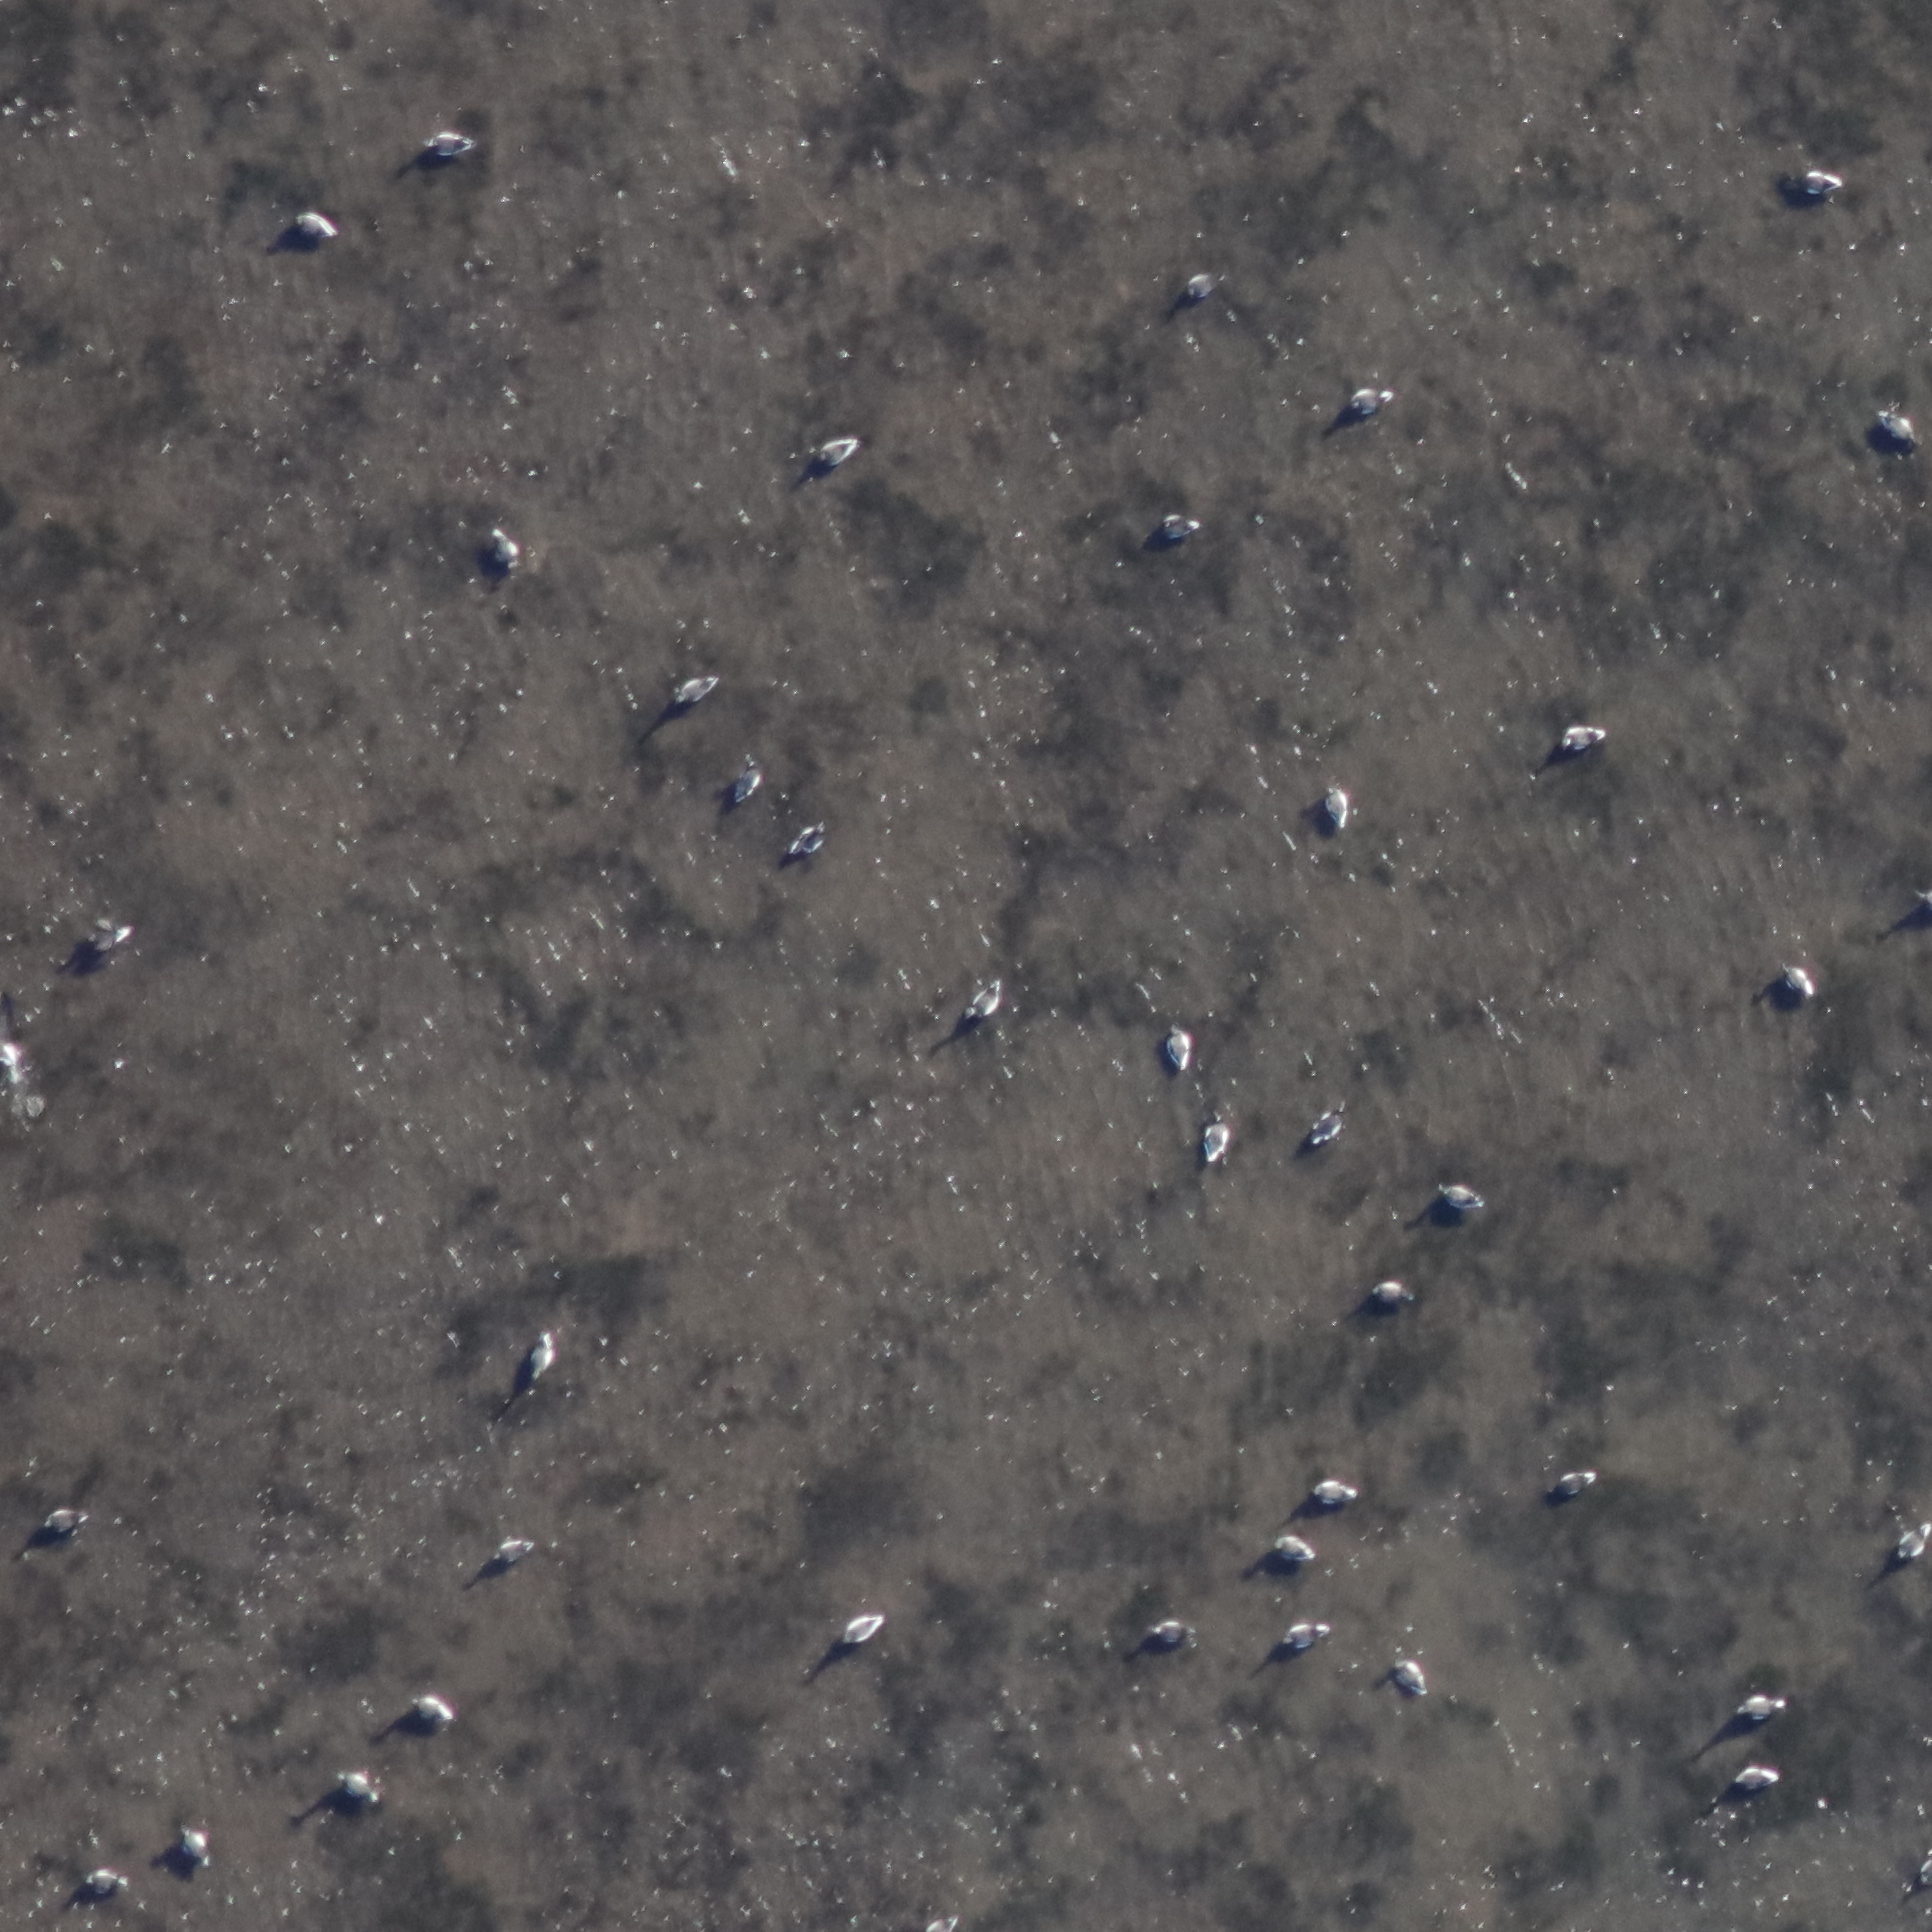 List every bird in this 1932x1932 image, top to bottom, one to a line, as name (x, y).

brant (450, 145)
brant (1817, 184)
brant (314, 225)
brant (1202, 286)
brant (1370, 403)
brant (1897, 428)
brant (836, 455)
brant (1178, 528)
brant (502, 550)
brant (695, 690)
brant (1582, 738)
brant (747, 782)
brant (1334, 807)
brant (806, 844)
brant (101, 934)
brant (1794, 980)
brant (986, 1001)
brant (1177, 1044)
brant (1323, 1130)
brant (1214, 1139)
brant (1460, 1196)
brant (1390, 1293)
brant (544, 1357)
brant (1570, 1487)
brant (1332, 1492)
brant (64, 1521)
brant (1912, 1541)
brant (1293, 1548)
brant (512, 1550)
brant (863, 1629)
brant (1170, 1636)
brant (1303, 1636)
brant (1407, 1678)
brant (1759, 1707)
brant (431, 1709)
brant (1757, 1776)
brant (361, 1787)
brant (193, 1846)
brant (104, 1884)